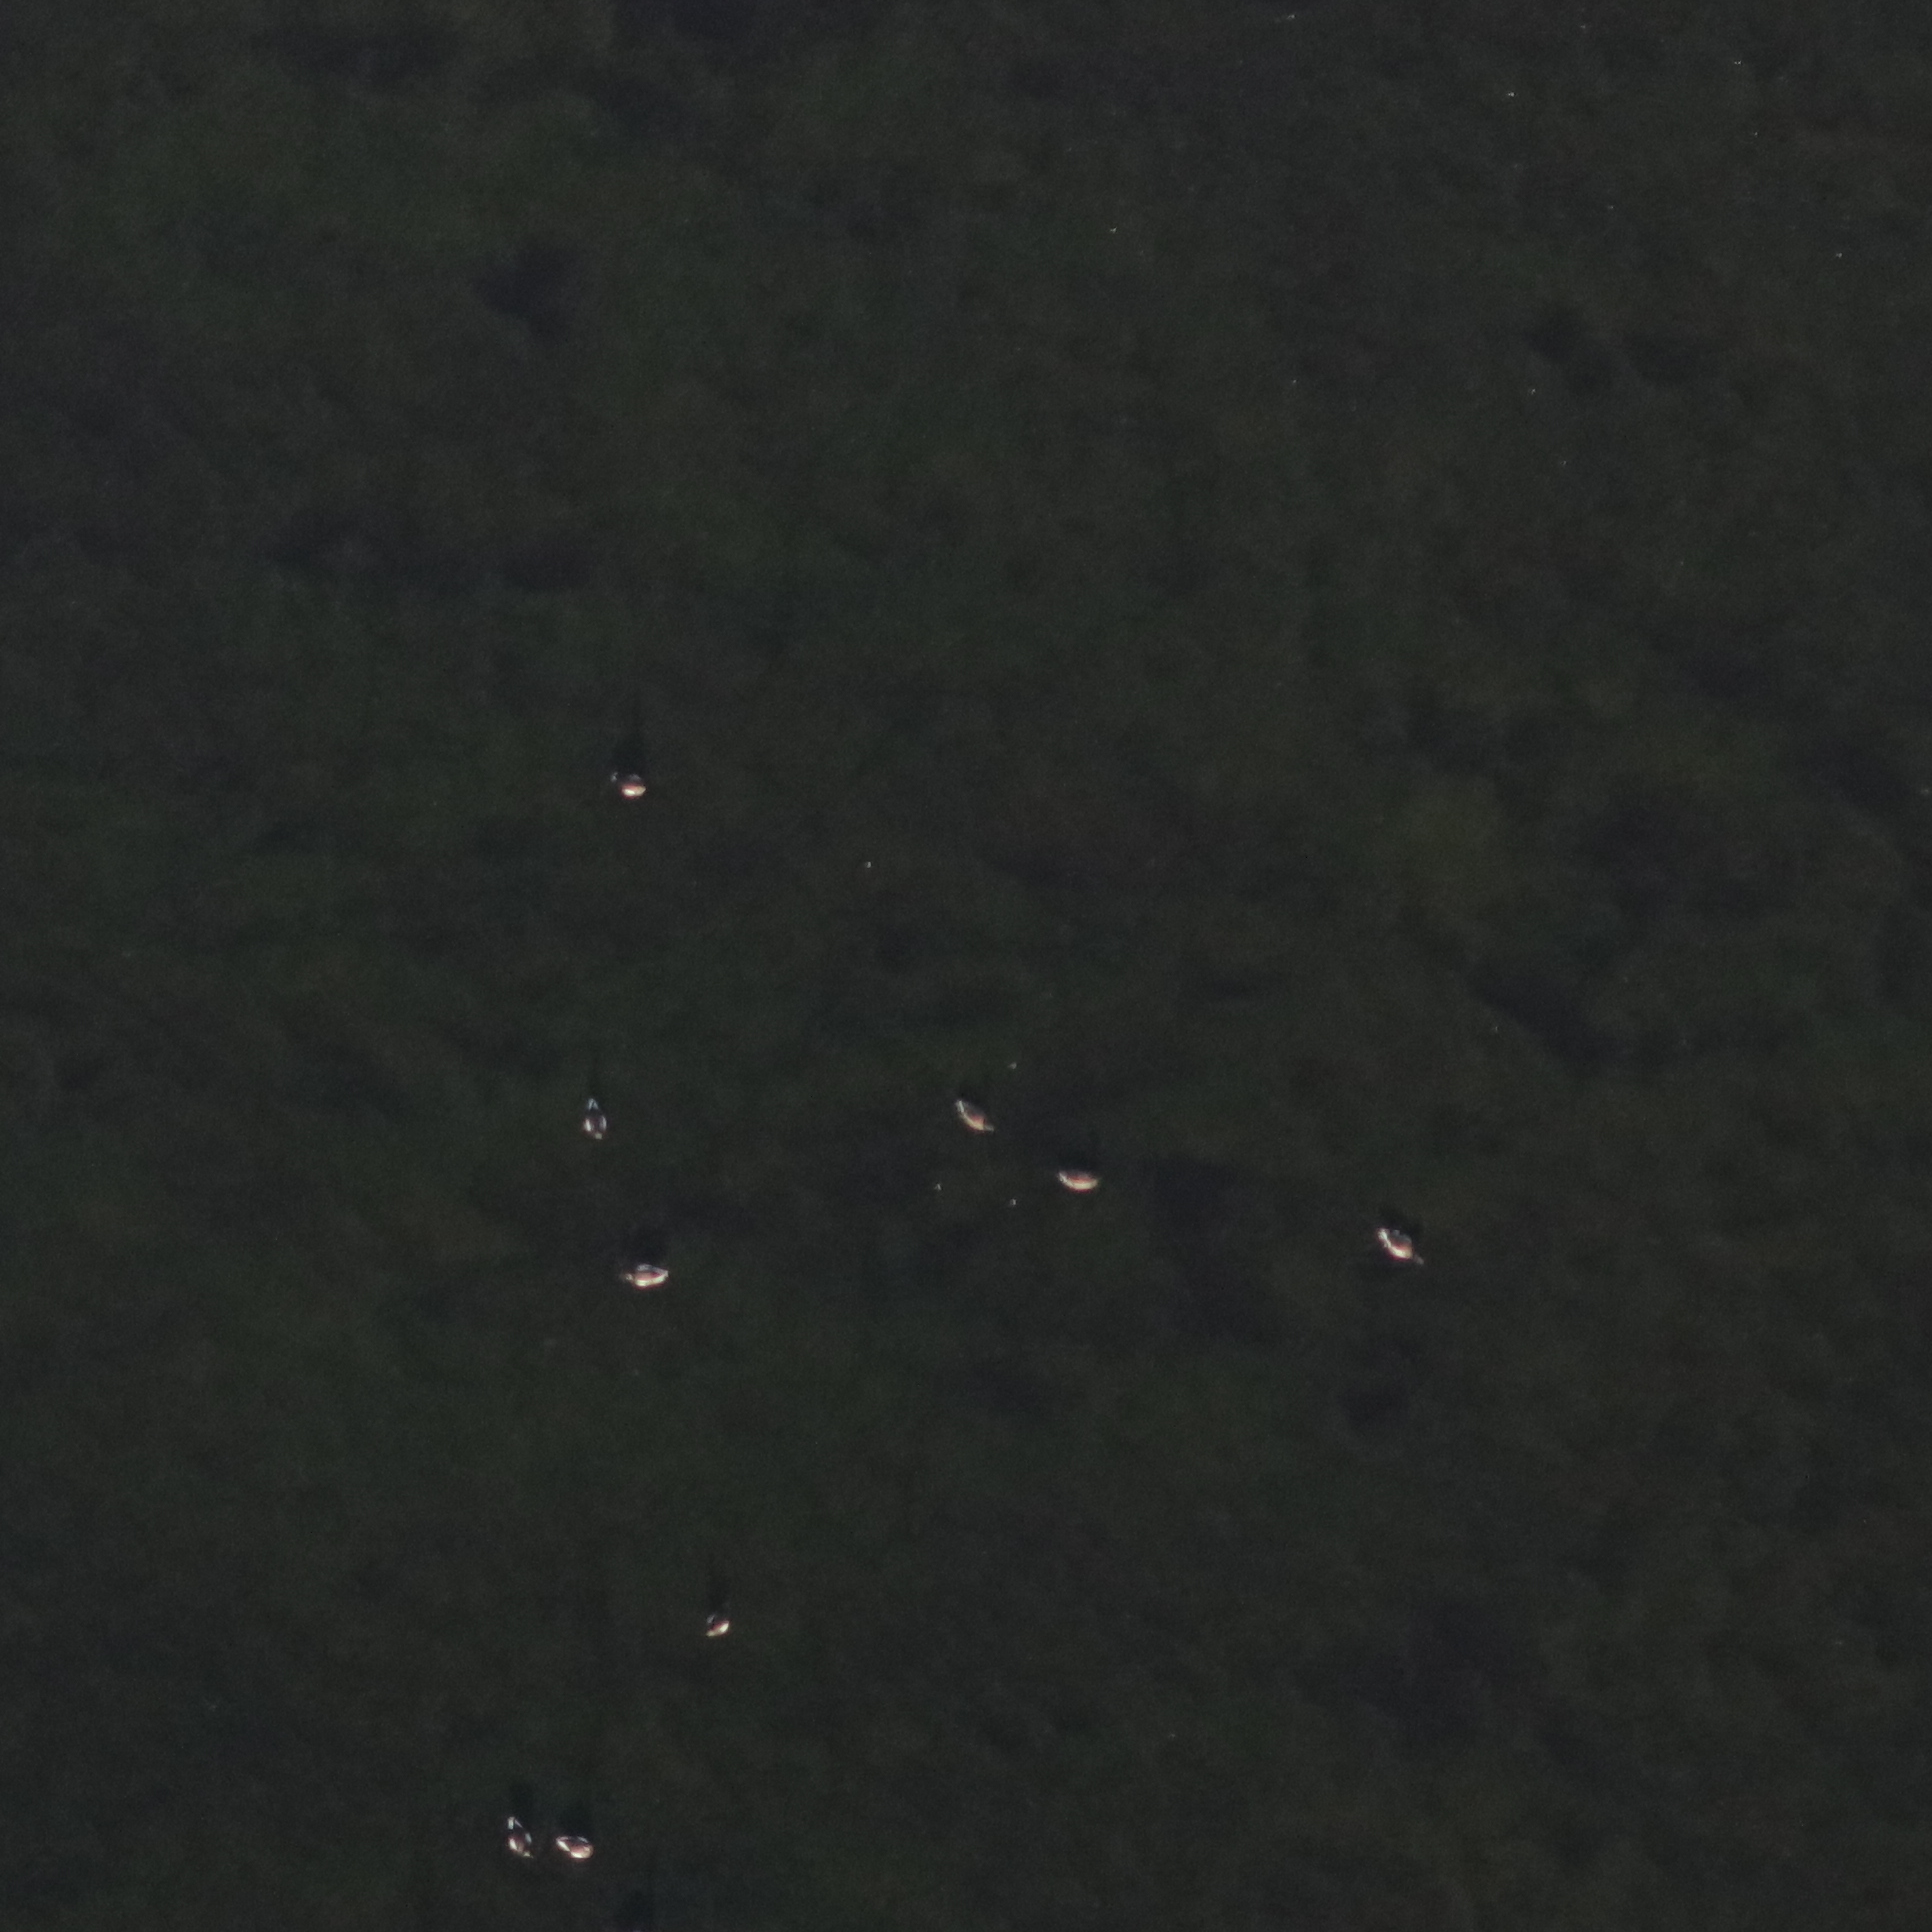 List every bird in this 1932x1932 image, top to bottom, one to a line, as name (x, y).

brant (631, 784)
brant (976, 1115)
brant (595, 1121)
brant (1084, 1183)
brant (1399, 1243)
brant (646, 1273)
brant (718, 1625)
brant (519, 1839)
brant (575, 1847)